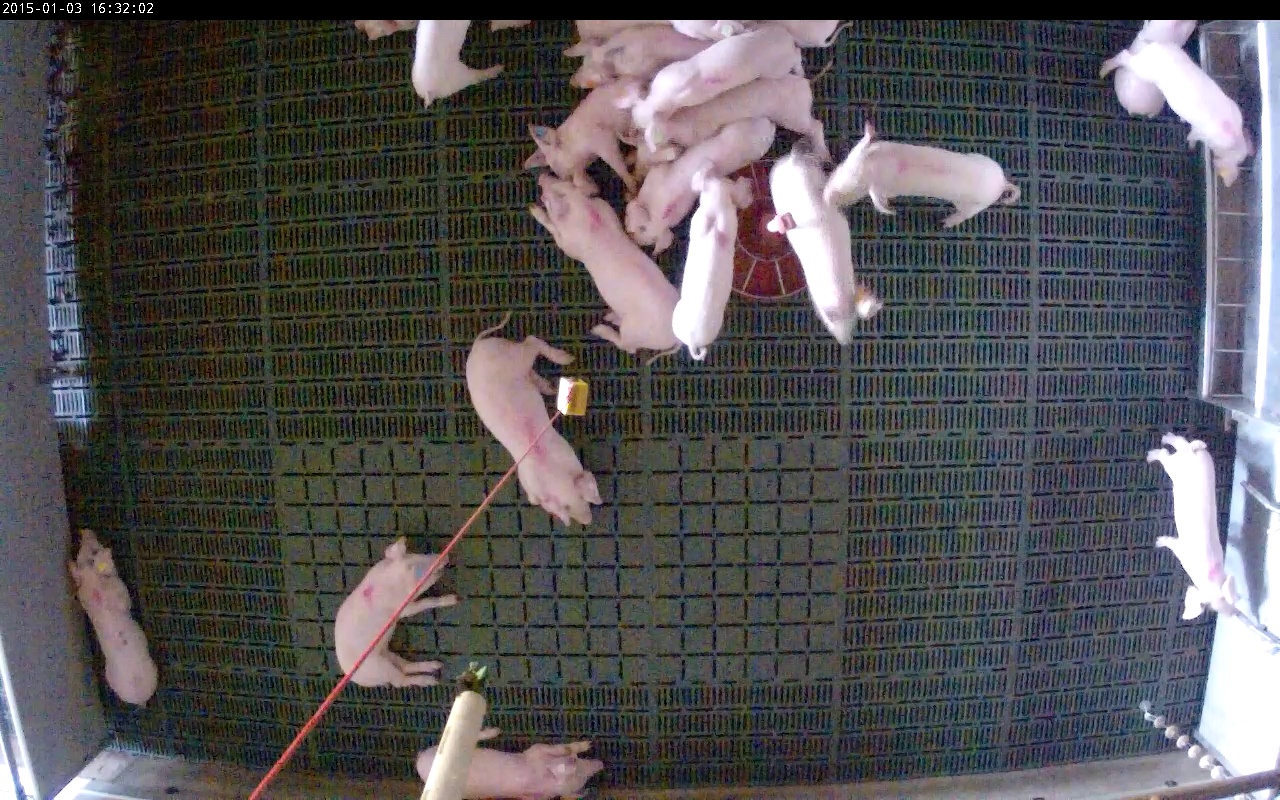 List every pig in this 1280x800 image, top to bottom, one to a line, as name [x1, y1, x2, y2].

pig [576, 18, 673, 42]
pig [759, 20, 854, 48]
pig [410, 21, 502, 106]
pig [669, 21, 759, 42]
pig [1115, 22, 1198, 118]
pig [561, 24, 717, 89]
pig [612, 24, 806, 153]
pig [1099, 39, 1257, 189]
pig [618, 60, 834, 184]
pig [523, 78, 649, 195]
pig [626, 119, 774, 258]
pig [822, 119, 1021, 228]
pig [769, 140, 880, 347]
pig [673, 159, 753, 363]
pig [527, 169, 682, 365]
pig [462, 310, 603, 531]
pig [1148, 432, 1239, 625]
pig [67, 526, 159, 711]
pig [334, 534, 459, 690]
pig [414, 724, 603, 799]